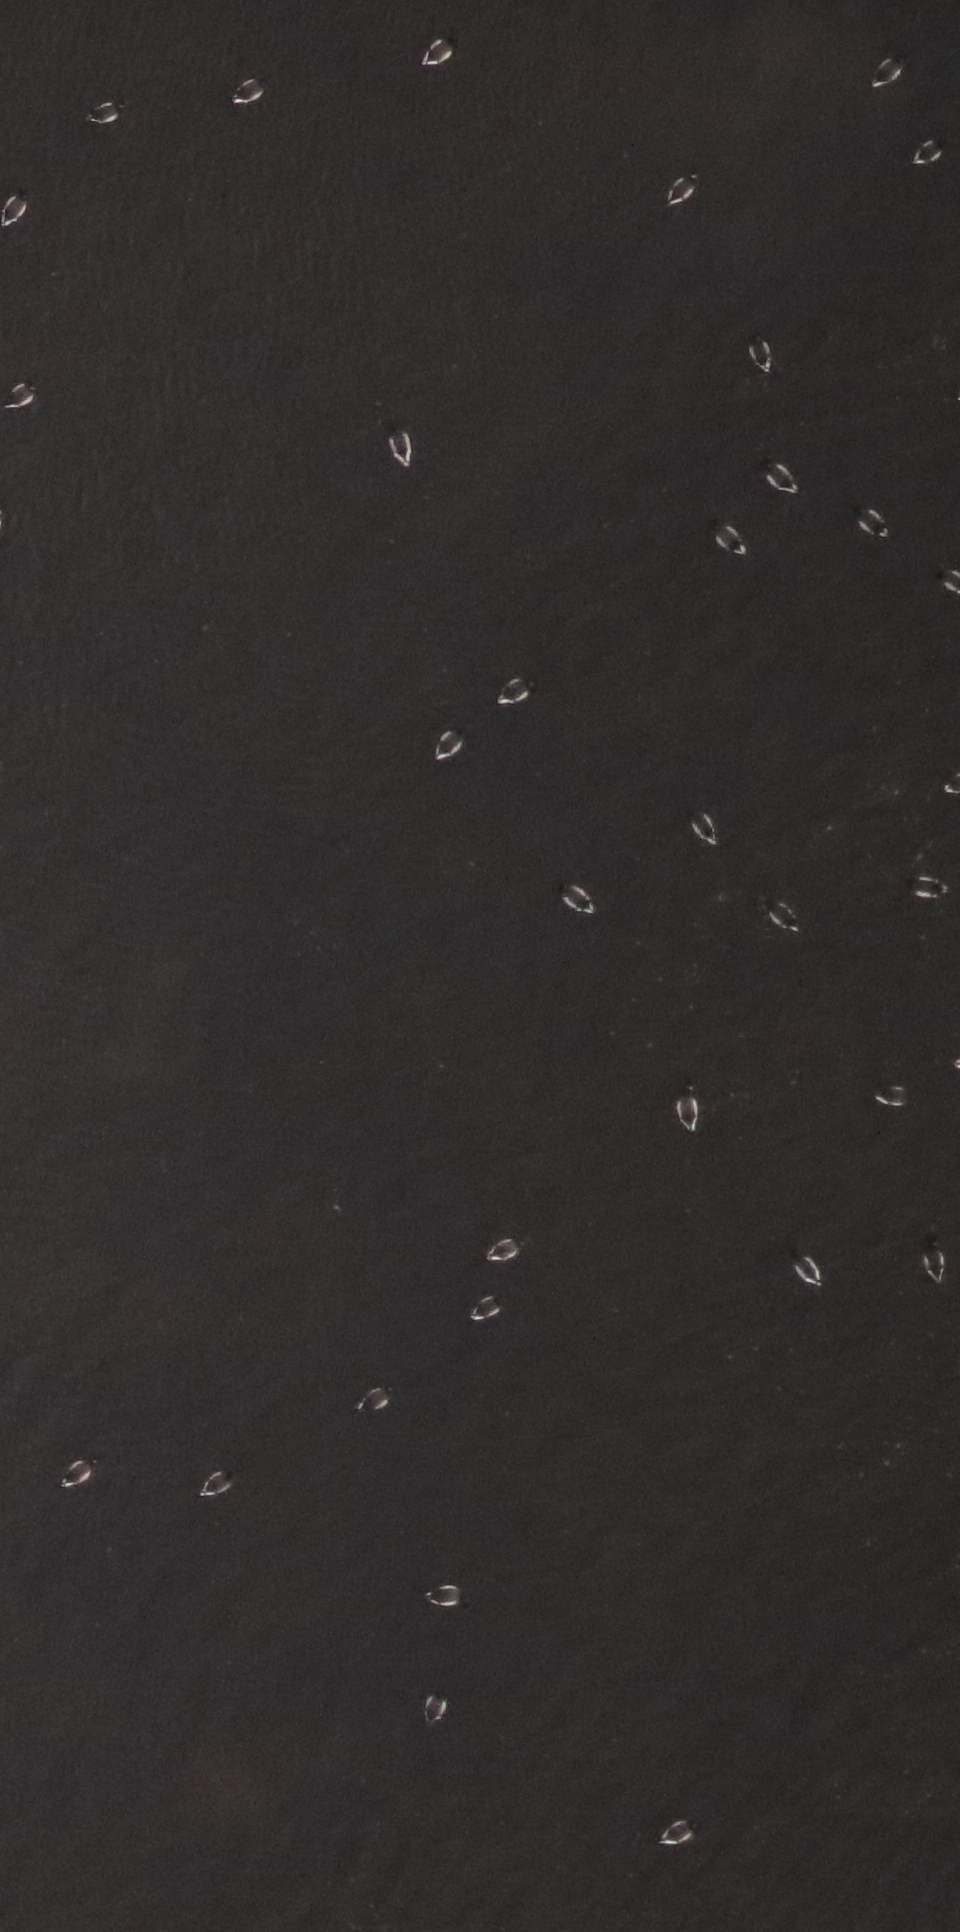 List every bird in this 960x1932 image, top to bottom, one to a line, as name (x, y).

brant (440, 51)
brant (888, 71)
brant (251, 90)
brant (105, 113)
brant (930, 151)
brant (682, 189)
brant (15, 208)
brant (760, 354)
brant (20, 395)
brant (401, 444)
brant (782, 479)
brant (870, 521)
brant (730, 539)
brant (952, 575)
brant (514, 691)
brant (449, 743)
brant (956, 787)
brant (706, 827)
brant (927, 888)
brant (576, 898)
brant (782, 915)
brant (893, 1097)
brant (687, 1109)
brant (506, 1252)
brant (933, 1260)
brant (806, 1270)
brant (487, 1310)
brant (375, 1399)
brant (78, 1472)
brant (217, 1484)
brant (446, 1595)
brant (434, 1708)
brant (678, 1833)